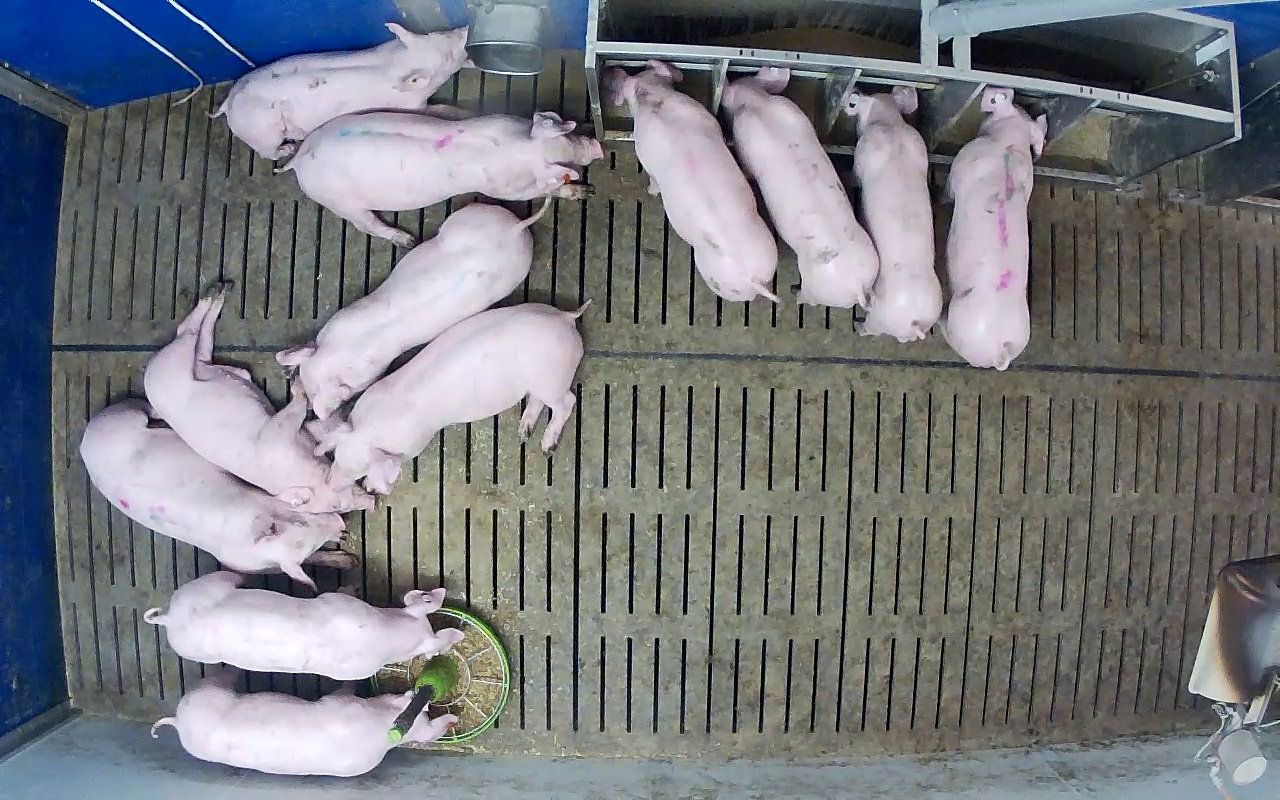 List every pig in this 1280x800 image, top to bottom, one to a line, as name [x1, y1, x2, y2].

pig [203, 22, 477, 163]
pig [608, 57, 786, 309]
pig [720, 66, 882, 314]
pig [843, 81, 944, 345]
pig [942, 87, 1049, 375]
pig [273, 110, 606, 250]
pig [275, 196, 552, 423]
pig [143, 282, 377, 514]
pig [312, 297, 594, 496]
pig [78, 395, 357, 591]
pig [143, 570, 466, 683]
pig [149, 667, 460, 779]